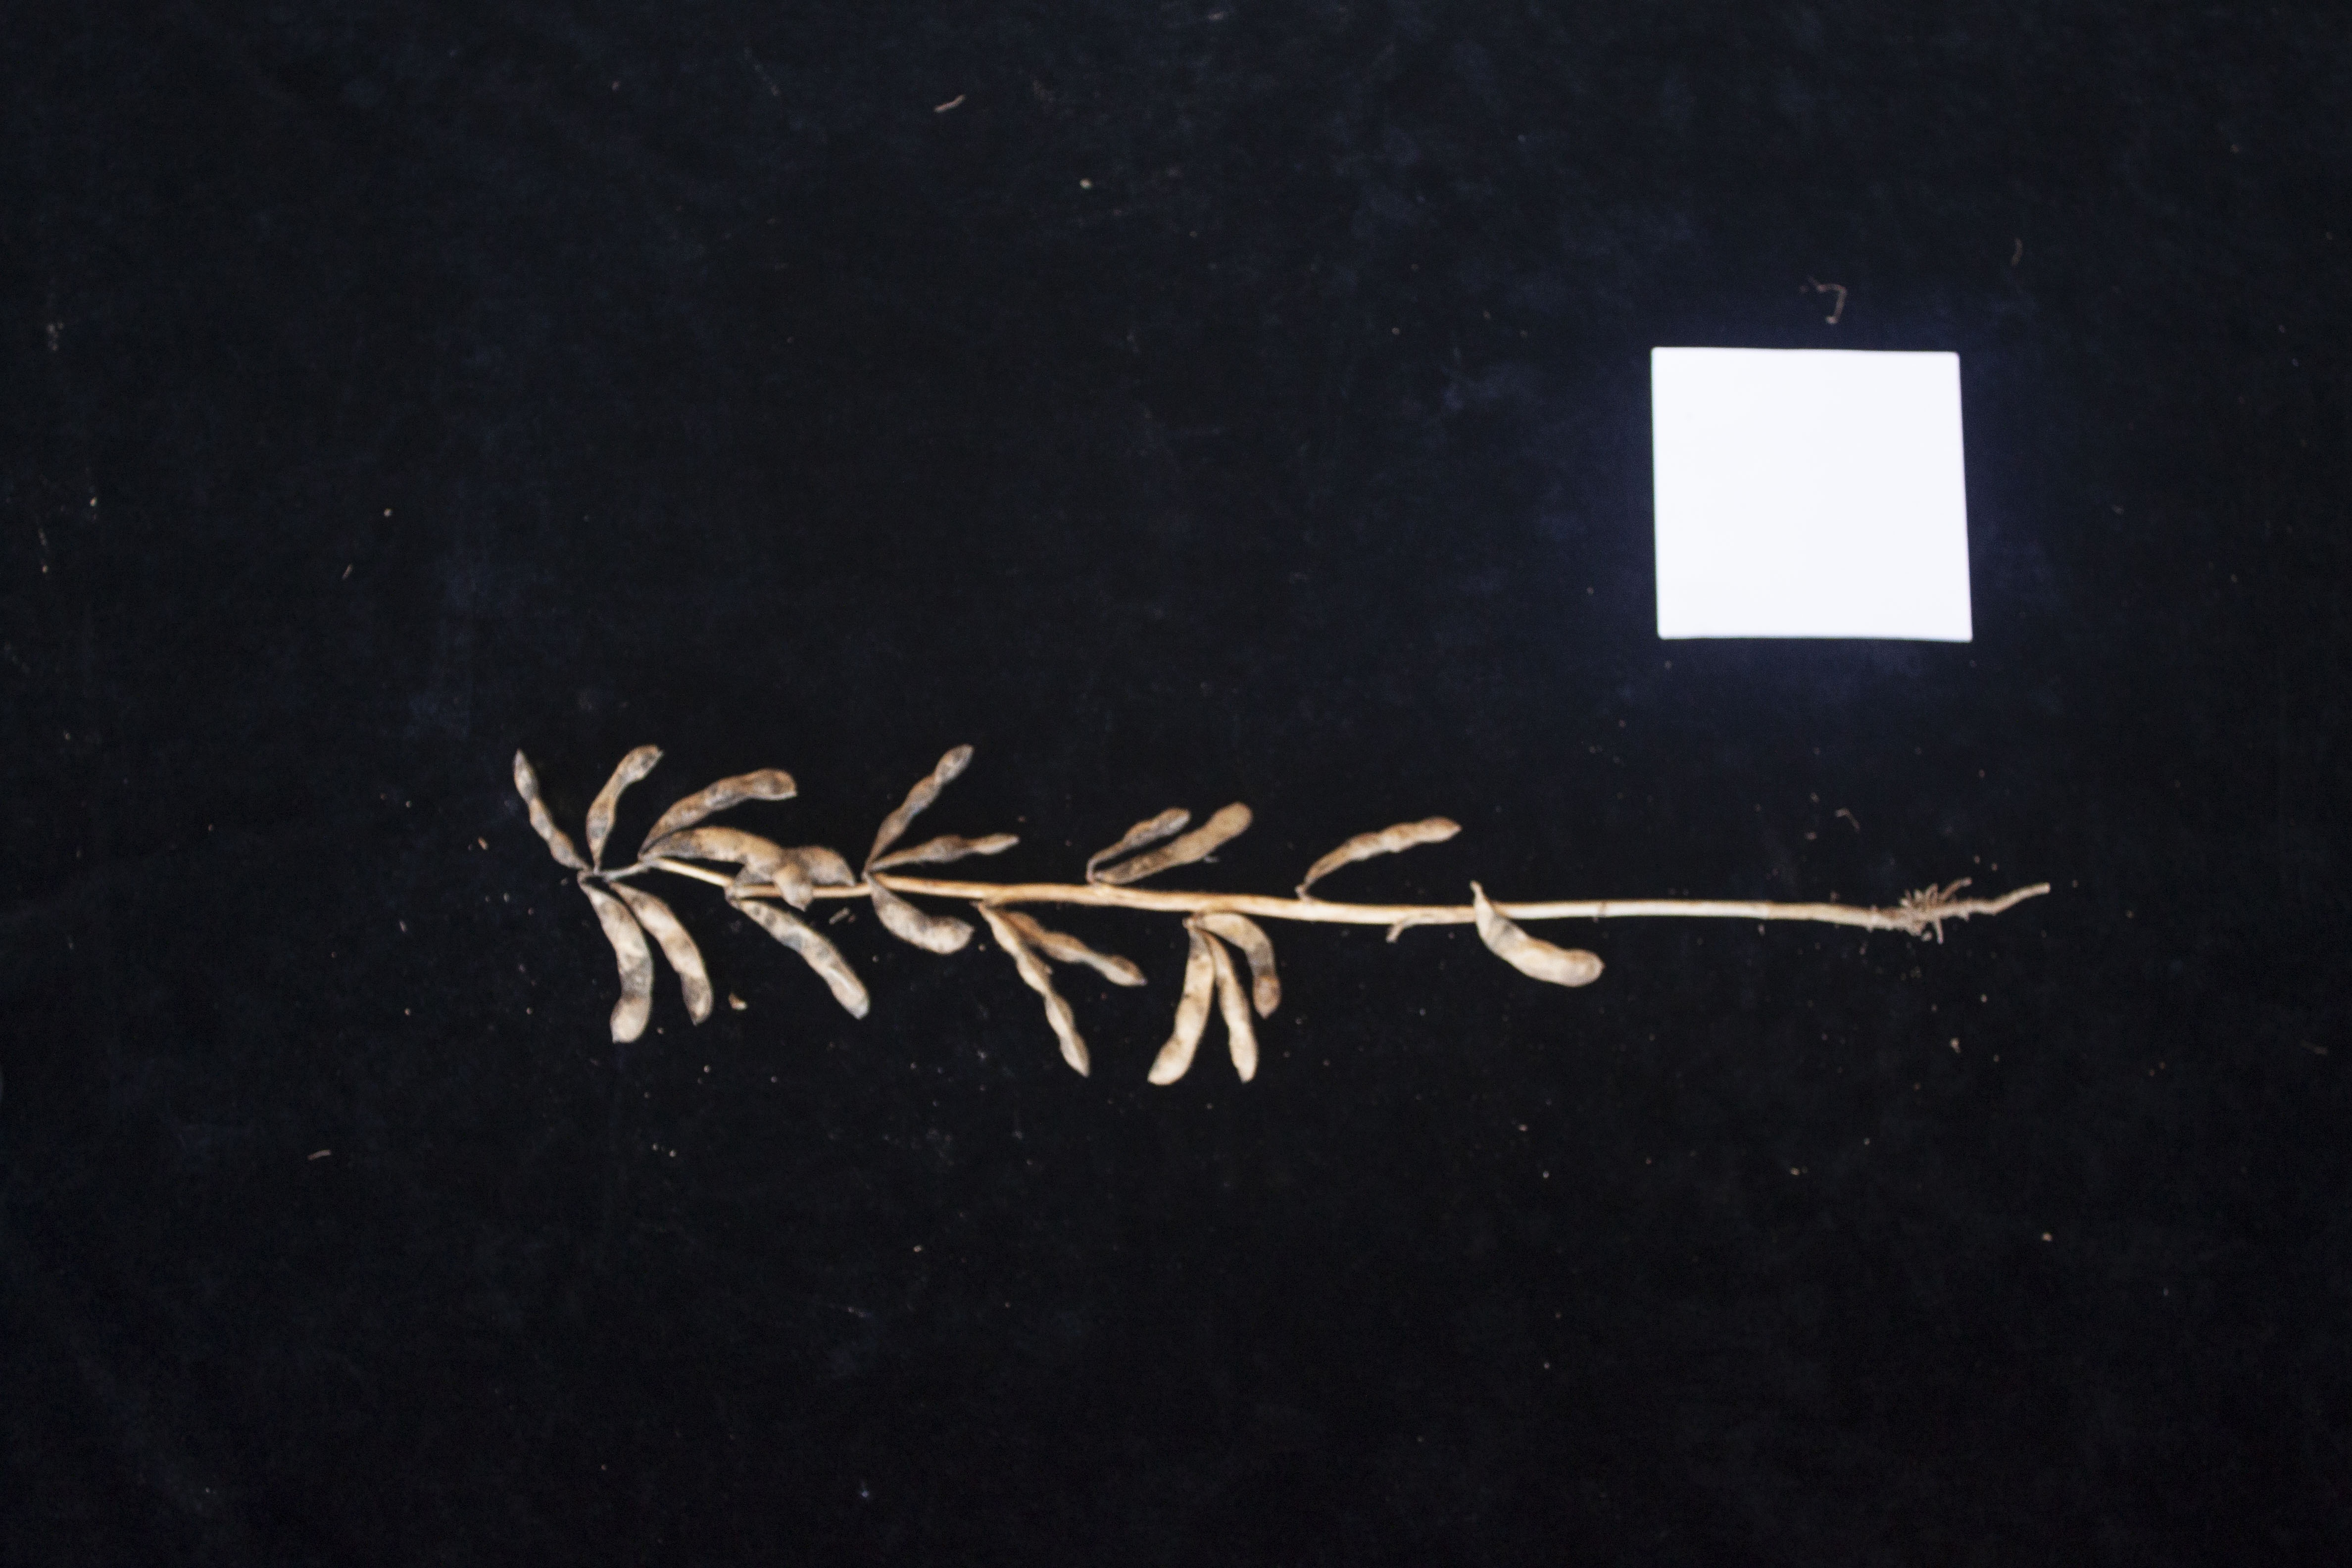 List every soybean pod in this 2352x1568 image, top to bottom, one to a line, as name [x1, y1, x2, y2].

soybean pod [587, 747, 661, 863]
soybean pod [868, 748, 973, 865]
soybean pod [514, 753, 587, 871]
soybean pod [641, 771, 795, 852]
soybean pod [1094, 804, 1249, 883]
soybean pod [1084, 810, 1190, 882]
soybean pod [1303, 820, 1461, 890]
soybean pod [640, 828, 812, 911]
soybean pod [870, 836, 1017, 871]
soybean pod [734, 849, 855, 891]
soybean pod [865, 877, 973, 953]
soybean pod [1471, 883, 1602, 987]
soybean pod [612, 883, 711, 1022]
soybean pod [584, 887, 652, 1041]
soybean pod [733, 902, 868, 1019]
soybean pod [978, 904, 1088, 1075]
soybean pod [993, 911, 1144, 986]
soybean pod [1185, 913, 1279, 1018]
soybean pod [1149, 925, 1214, 1085]
soybean pod [1192, 927, 1257, 1081]